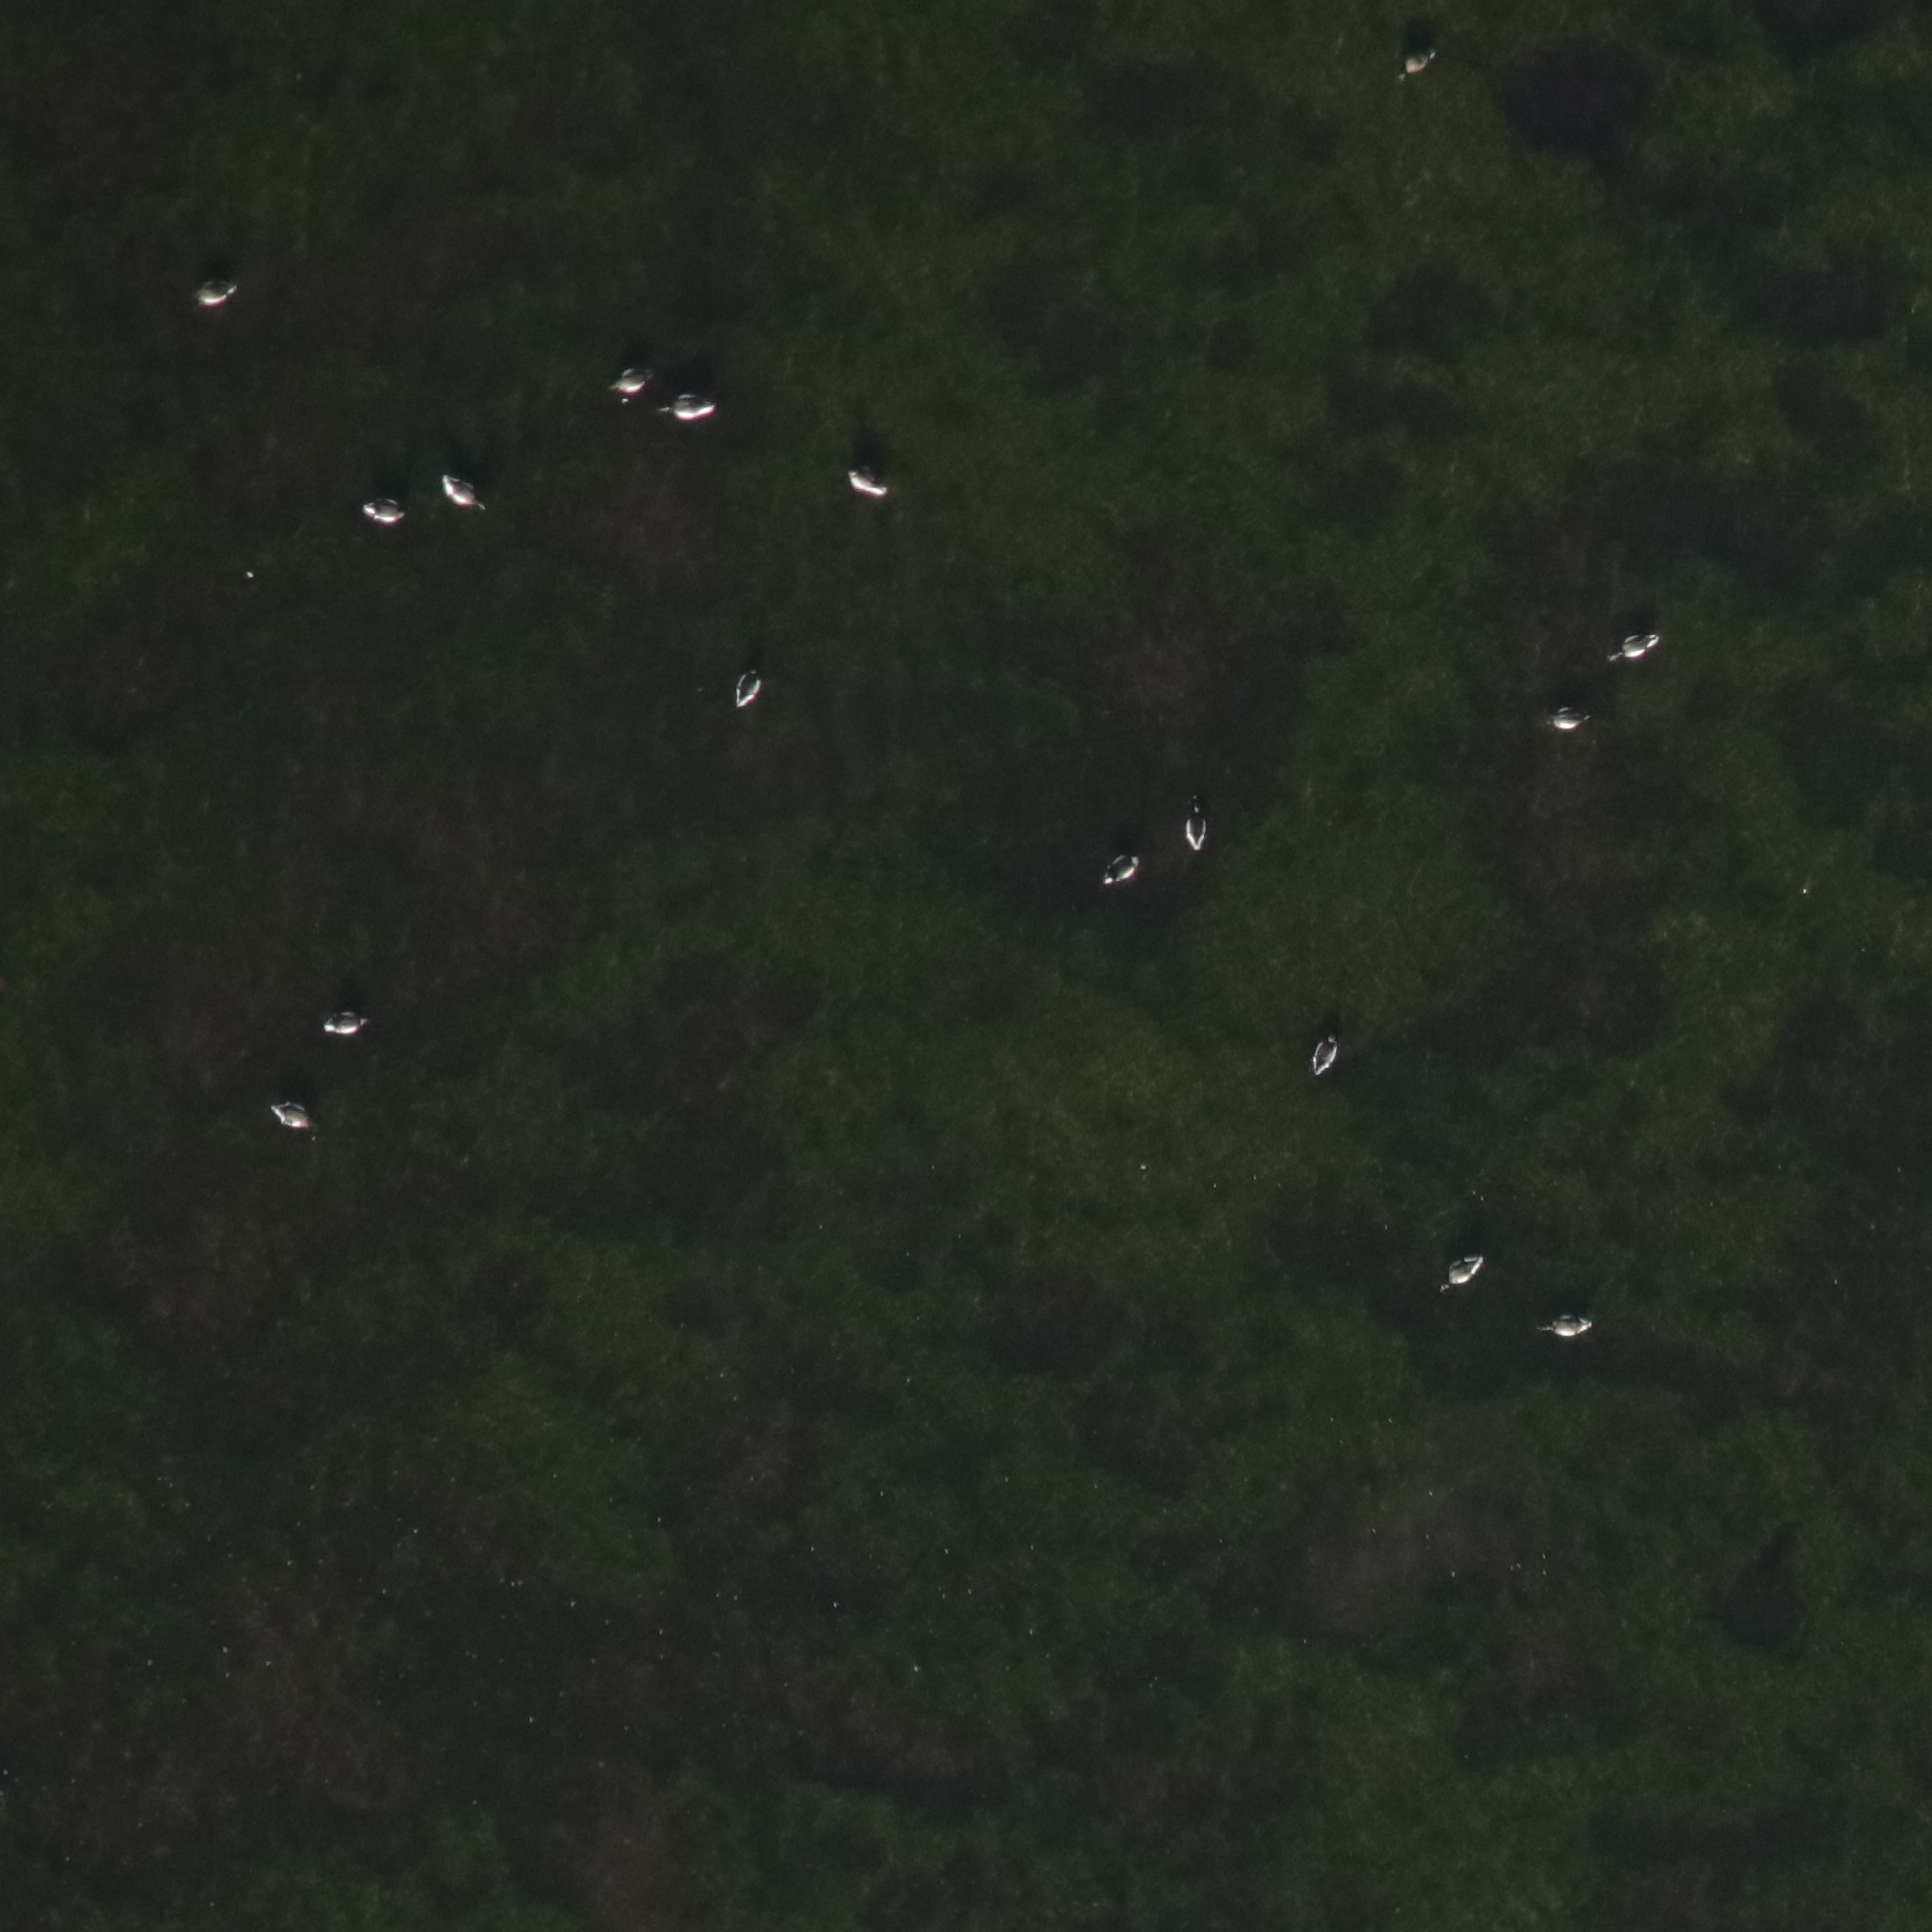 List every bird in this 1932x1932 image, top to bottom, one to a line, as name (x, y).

brant (1415, 63)
brant (216, 292)
brant (632, 379)
brant (689, 406)
brant (869, 484)
brant (463, 491)
brant (387, 511)
brant (1634, 645)
brant (748, 687)
brant (1568, 719)
brant (1195, 828)
brant (1122, 870)
brant (347, 1020)
brant (1323, 1055)
brant (297, 1113)
brant (1460, 1271)
brant (1567, 1322)